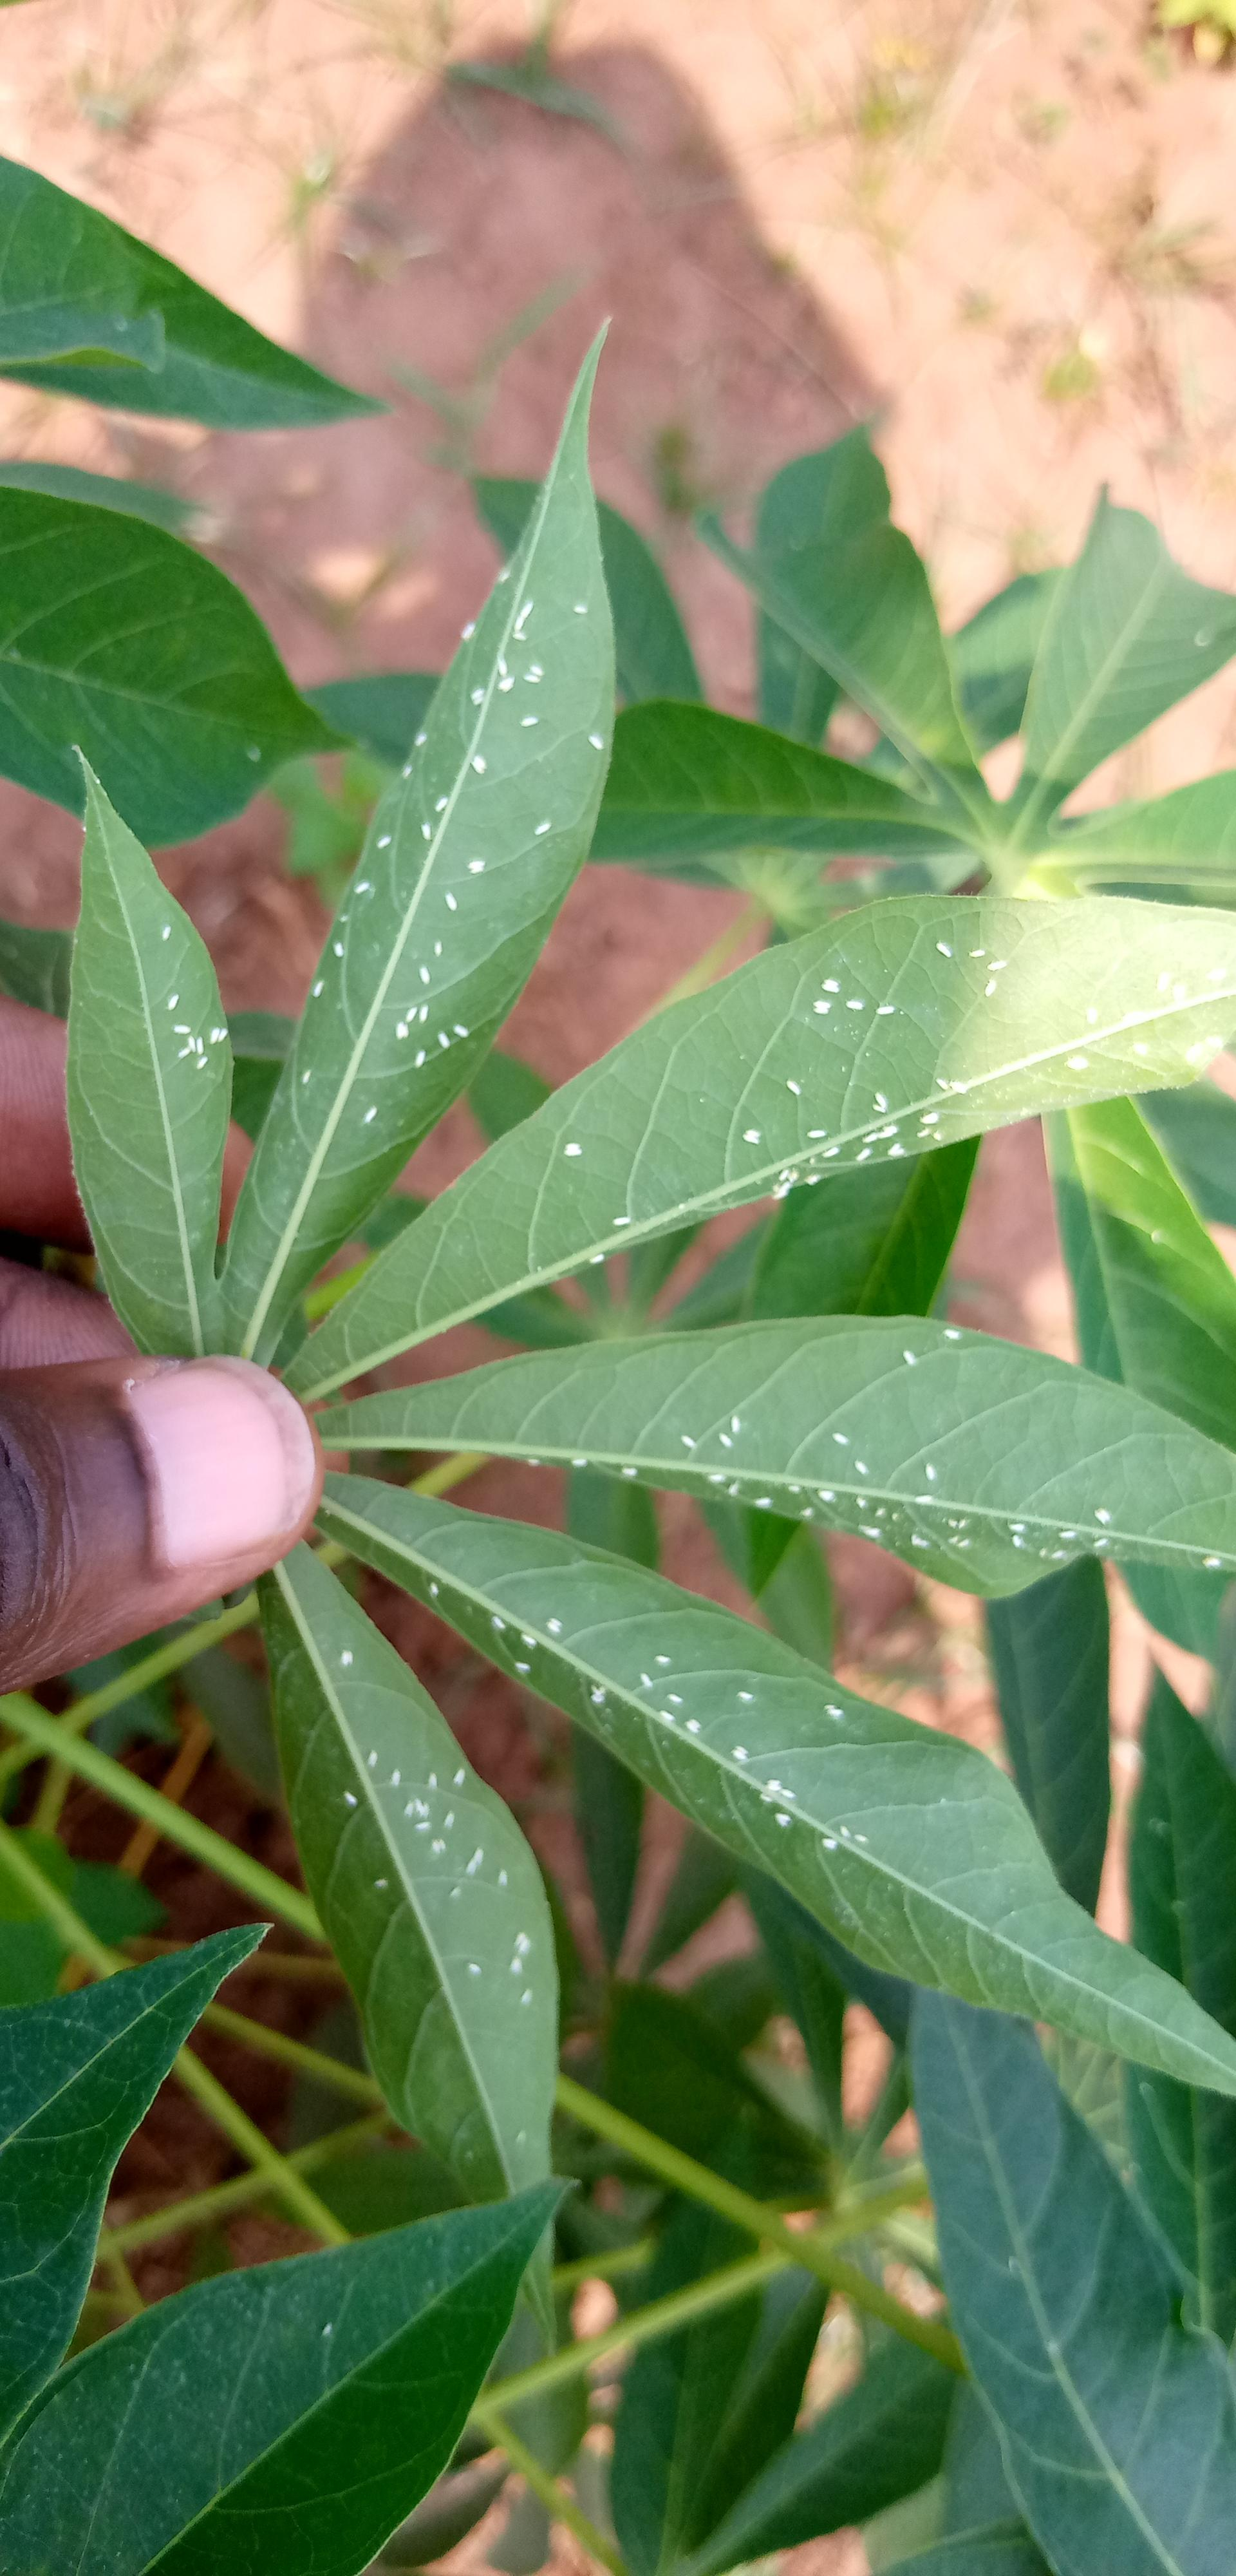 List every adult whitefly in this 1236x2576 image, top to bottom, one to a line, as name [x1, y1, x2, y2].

whitefly [520, 600, 535, 615]
whitefly [570, 603, 591, 616]
whitefly [514, 616, 525, 632]
whitefly [459, 622, 476, 640]
whitefly [511, 632, 527, 642]
whitefly [528, 663, 546, 676]
whitefly [520, 673, 540, 686]
whitefly [468, 687, 487, 707]
whitefly [517, 715, 543, 728]
whitefly [587, 732, 606, 753]
whitefly [412, 733, 430, 748]
whitefly [471, 755, 491, 775]
whitefly [401, 763, 413, 780]
whitefly [433, 795, 450, 813]
whitefly [533, 819, 555, 837]
whitefly [418, 822, 434, 842]
whitefly [373, 833, 394, 849]
whitefly [467, 860, 487, 869]
whitefly [469, 867, 486, 876]
whitefly [351, 879, 374, 895]
whitefly [443, 890, 460, 914]
whitefly [159, 922, 174, 944]
whitefly [432, 940, 445, 958]
whitefly [332, 940, 346, 958]
whitefly [933, 940, 955, 960]
whitefly [966, 946, 986, 959]
whitefly [986, 959, 1007, 972]
whitefly [1204, 963, 1228, 982]
whitefly [417, 965, 432, 986]
whitefly [1155, 970, 1171, 992]
whitefly [984, 977, 1002, 998]
whitefly [822, 978, 841, 986]
whitefly [310, 980, 326, 998]
whitefly [1172, 981, 1188, 1001]
whitefly [819, 983, 841, 994]
whitefly [165, 993, 180, 1010]
whitefly [811, 998, 832, 1008]
whitefly [844, 998, 866, 1014]
whitefly [873, 1002, 895, 1016]
whitefly [418, 1003, 429, 1023]
whitefly [405, 1006, 418, 1023]
whitefly [1085, 1006, 1100, 1025]
whitefly [812, 1008, 831, 1017]
whitefly [393, 1021, 402, 1041]
whitefly [402, 1021, 412, 1039]
whitefly [452, 1023, 472, 1041]
whitefly [209, 1023, 220, 1045]
whitefly [171, 1025, 192, 1034]
whitefly [220, 1027, 229, 1047]
whitefly [436, 1030, 453, 1053]
whitefly [1204, 1034, 1226, 1050]
whitefly [187, 1034, 197, 1054]
whitefly [196, 1035, 206, 1055]
whitefly [1130, 1040, 1153, 1057]
whitefly [1184, 1045, 1201, 1063]
whitefly [177, 1046, 191, 1058]
whitefly [413, 1046, 427, 1072]
whitefly [1063, 1054, 1090, 1071]
whitefly [197, 1055, 209, 1071]
whitefly [300, 1069, 313, 1087]
whitefly [935, 1077, 950, 1091]
whitefly [783, 1078, 802, 1097]
whitefly [950, 1080, 971, 1095]
whitefly [874, 1092, 888, 1108]
whitefly [360, 1103, 379, 1125]
whitefly [871, 1103, 887, 1114]
whitefly [919, 1110, 939, 1124]
whitefly [877, 1124, 899, 1141]
whitefly [915, 1126, 932, 1140]
whitefly [744, 1128, 760, 1137]
whitefly [804, 1128, 829, 1141]
whitefly [931, 1129, 944, 1143]
whitefly [861, 1131, 878, 1144]
whitefly [740, 1133, 761, 1146]
whitefly [563, 1141, 581, 1150]
whitefly [885, 1142, 907, 1158]
whitefly [822, 1145, 839, 1159]
whitefly [857, 1146, 872, 1161]
whitefly [563, 1149, 583, 1157]
whitefly [778, 1166, 790, 1181]
whitefly [801, 1172, 820, 1186]
whitefly [771, 1180, 792, 1201]
whitefly [611, 1215, 633, 1227]
whitefly [587, 1253, 606, 1267]
whitefly [941, 1326, 962, 1343]
whitefly [900, 1349, 916, 1367]
whitefly [729, 1414, 741, 1434]
whitefly [717, 1431, 733, 1449]
whitefly [830, 1432, 850, 1446]
whitefly [679, 1434, 698, 1450]
whitefly [527, 1457, 540, 1469]
whitefly [570, 1457, 589, 1470]
whitefly [853, 1458, 871, 1475]
whitefly [923, 1461, 939, 1481]
whitefly [620, 1466, 639, 1477]
whitefly [707, 1473, 727, 1483]
whitefly [726, 1480, 740, 1497]
whitefly [788, 1484, 801, 1495]
whitefly [816, 1489, 838, 1504]
whitefly [913, 1493, 934, 1505]
whitefly [752, 1495, 773, 1510]
whitefly [854, 1496, 868, 1510]
whitefly [799, 1505, 813, 1519]
whitefly [1098, 1508, 1112, 1522]
whitefly [1094, 1510, 1107, 1526]
whitefly [943, 1517, 959, 1529]
whitefly [957, 1517, 967, 1529]
whitefly [1004, 1520, 1026, 1533]
whitefly [857, 1521, 882, 1539]
whitefly [1054, 1528, 1078, 1540]
whitefly [910, 1533, 930, 1549]
whitefly [946, 1533, 959, 1546]
whitefly [1009, 1533, 1024, 1550]
whitefly [1092, 1537, 1110, 1551]
whitefly [958, 1538, 970, 1548]
whitefly [1038, 1546, 1046, 1559]
whitefly [1050, 1548, 1066, 1560]
whitefly [1200, 1555, 1223, 1570]
whitefly [428, 1580, 441, 1598]
whitefly [490, 1615, 507, 1630]
whitefly [546, 1622, 561, 1634]
whitefly [519, 1632, 539, 1649]
whitefly [339, 1649, 355, 1667]
whitefly [654, 1653, 672, 1667]
whitefly [514, 1660, 532, 1673]
whitefly [639, 1671, 655, 1691]
whitefly [588, 1683, 608, 1706]
whitefly [736, 1690, 755, 1702]
whitefly [666, 1692, 684, 1706]
whitefly [823, 1703, 836, 1709]
whitefly [659, 1709, 676, 1721]
whitefly [825, 1709, 845, 1716]
whitefly [689, 1718, 702, 1730]
whitefly [685, 1721, 698, 1734]
whitefly [735, 1745, 749, 1754]
whitefly [731, 1748, 749, 1761]
whitefly [366, 1750, 379, 1769]
whitefly [453, 1767, 467, 1786]
whitefly [389, 1768, 402, 1786]
whitefly [427, 1771, 440, 1788]
whitefly [766, 1778, 782, 1785]
whitefly [766, 1783, 781, 1792]
whitefly [781, 1788, 797, 1799]
whitefly [342, 1789, 359, 1807]
whitefly [415, 1797, 431, 1818]
whitefly [404, 1800, 413, 1817]
whitefly [442, 1808, 455, 1831]
whitefly [774, 1812, 792, 1829]
whitefly [412, 1821, 431, 1832]
whitefly [839, 1823, 851, 1838]
whitefly [854, 1833, 869, 1844]
whitefly [821, 1836, 837, 1850]
whitefly [431, 1837, 440, 1856]
whitefly [471, 1847, 487, 1861]
whitefly [496, 1868, 512, 1888]
whitefly [514, 1930, 533, 1953]
whitefly [508, 1953, 525, 1973]
whitefly [467, 1962, 483, 1975]
whitefly [319, 2322, 337, 2338]